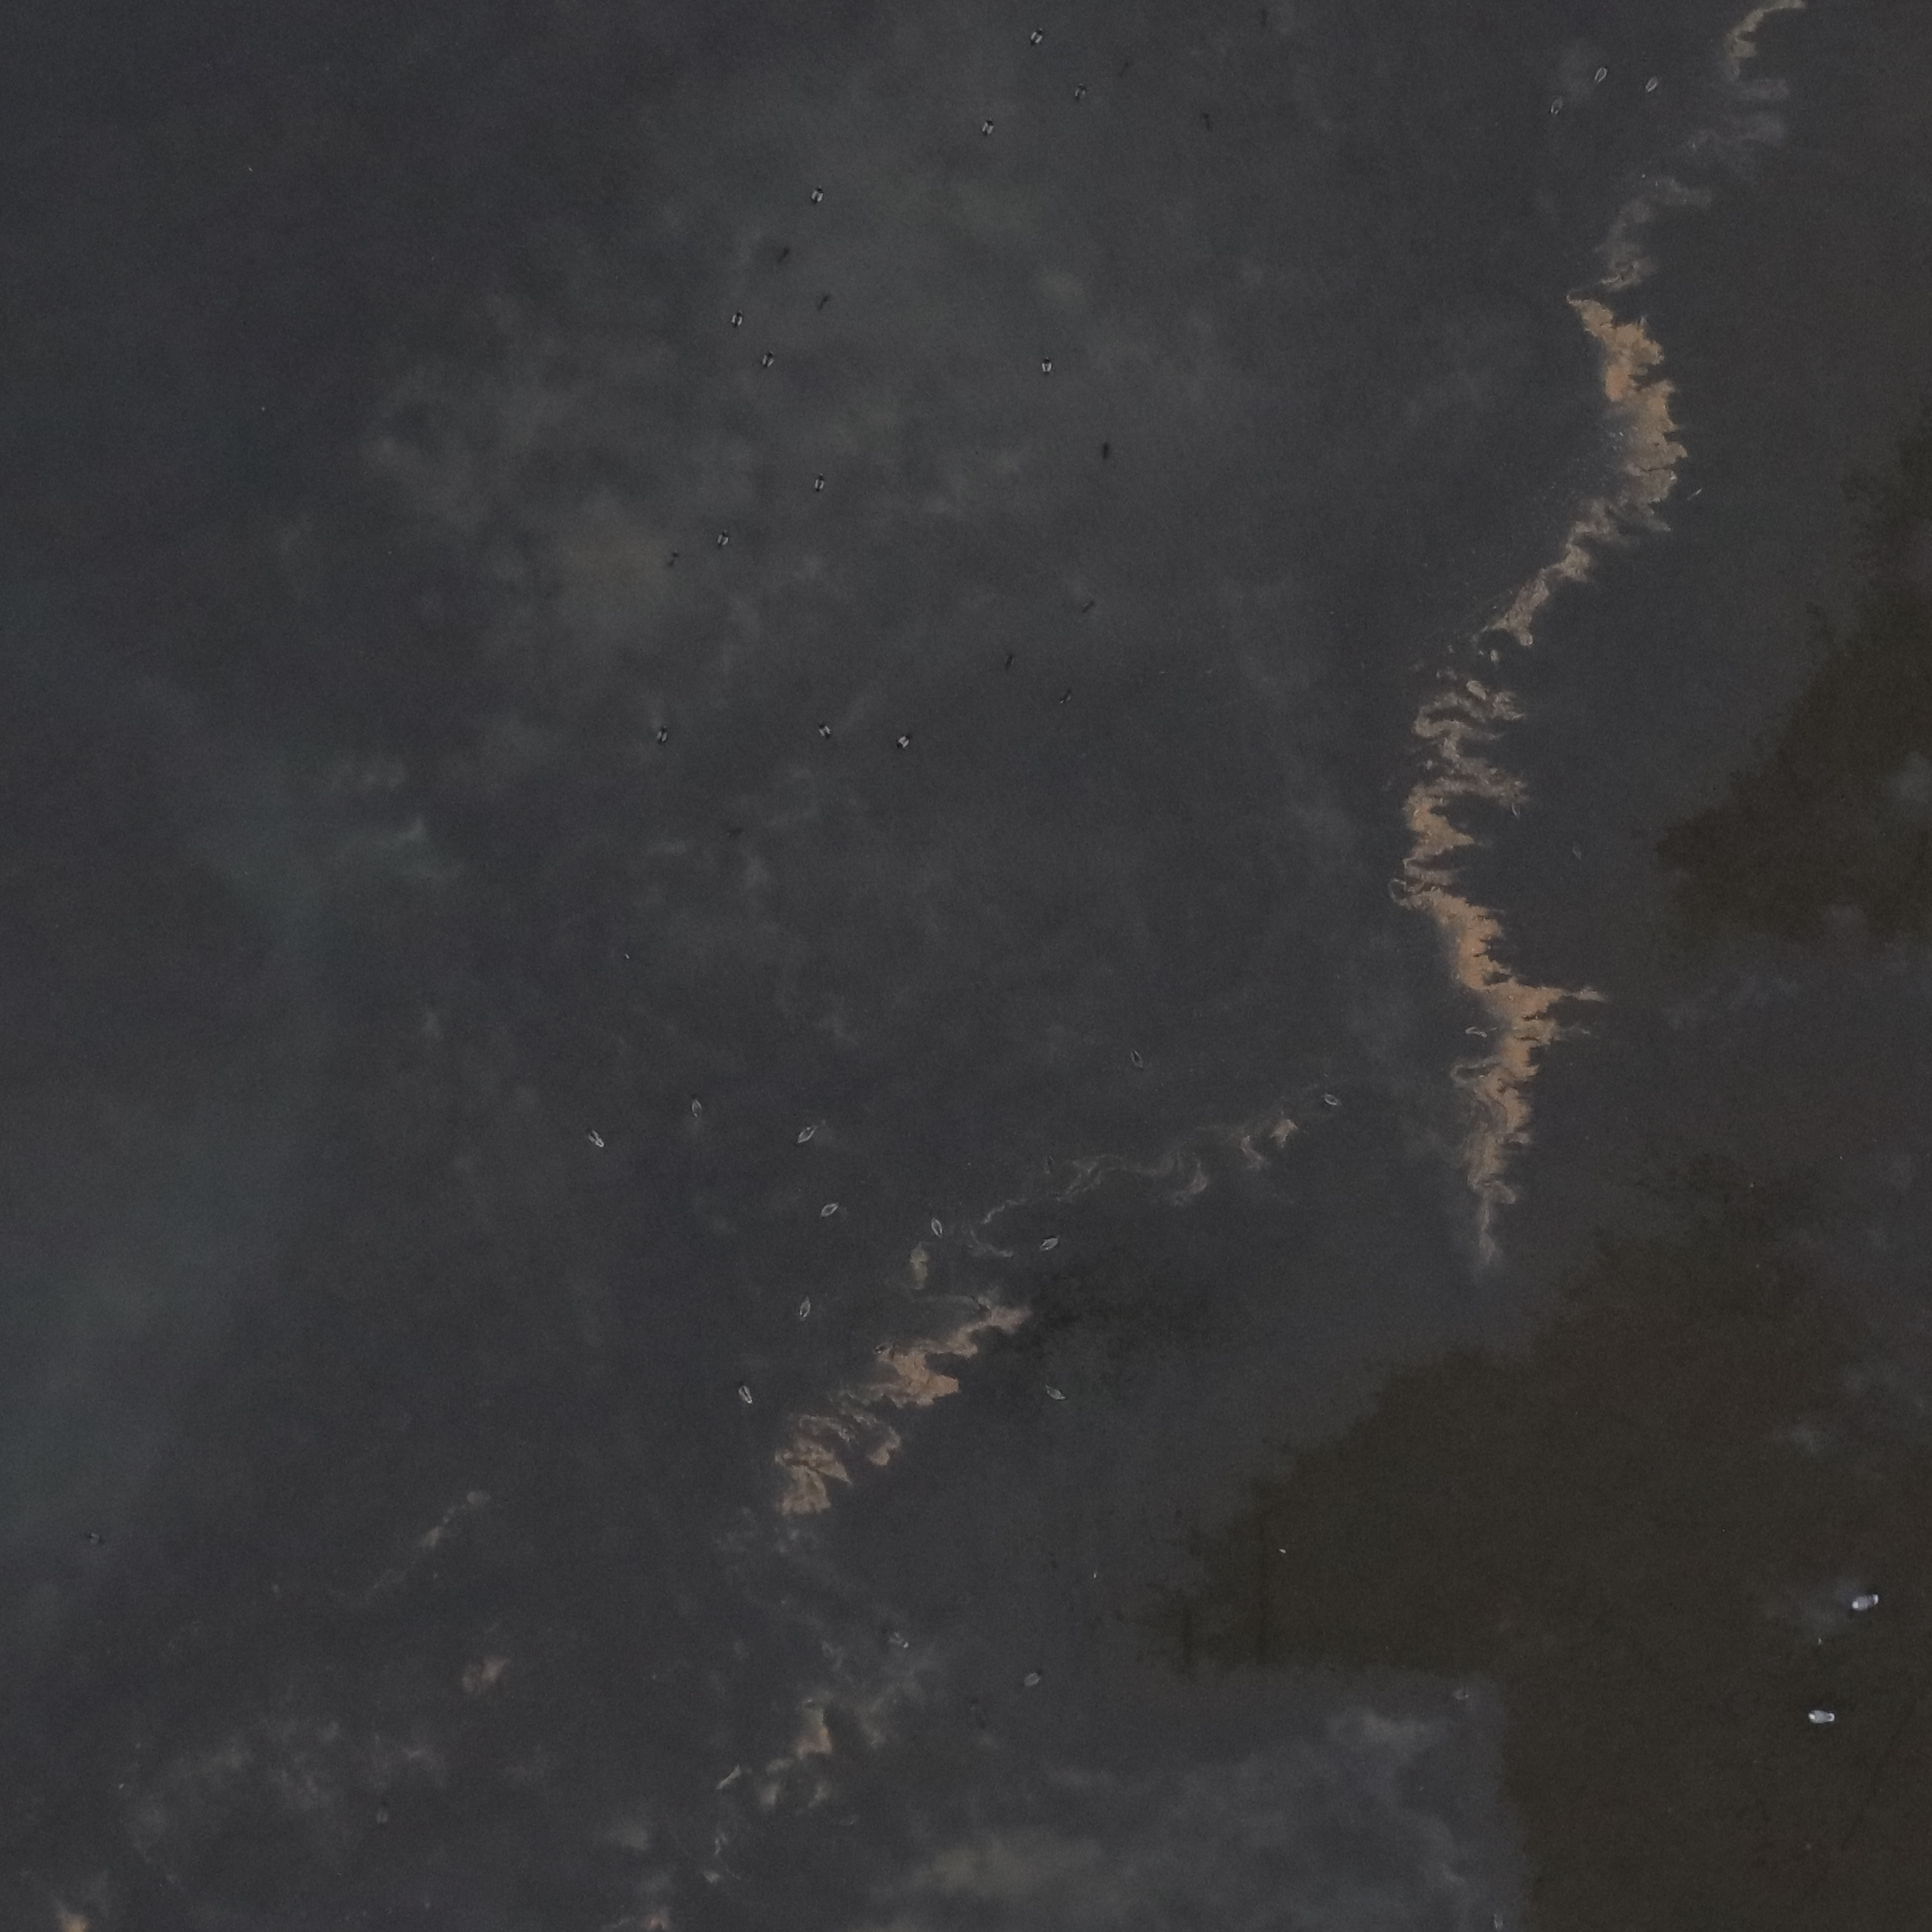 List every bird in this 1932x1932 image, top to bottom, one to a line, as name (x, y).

other bird (1267, 16)
other bird (1038, 31)
other bird (1123, 64)
other bird (1600, 73)
other bird (1653, 75)
other bird (1086, 96)
other bird (1203, 116)
other bird (1563, 117)
other bird (986, 124)
other bird (815, 195)
other bird (782, 257)
other bird (829, 306)
other bird (740, 319)
other bird (766, 361)
other bird (1038, 363)
other bird (1102, 453)
other bird (817, 491)
other bird (721, 537)
other bird (670, 553)
other bird (1085, 601)
other bird (1009, 659)
other bird (1066, 700)
other bird (829, 727)
other bird (657, 734)
other bird (908, 737)
other bird (1522, 803)
other bird (736, 826)
other bird (1578, 847)
other bird (1136, 1061)
other bird (1341, 1099)
other bird (698, 1107)
other bird (808, 1131)
other bird (596, 1143)
other bird (1049, 1166)
other bird (840, 1215)
other bird (937, 1227)
other bird (1051, 1236)
other bird (802, 1313)
other bird (881, 1340)
other bird (1049, 1393)
other bird (751, 1394)
other bird (96, 1537)
emperor goose (1868, 1601)
other bird (895, 1640)
Canada goose (1030, 1680)
Canada goose (976, 1713)
emperor goose (1819, 1717)
other bird (1499, 1921)